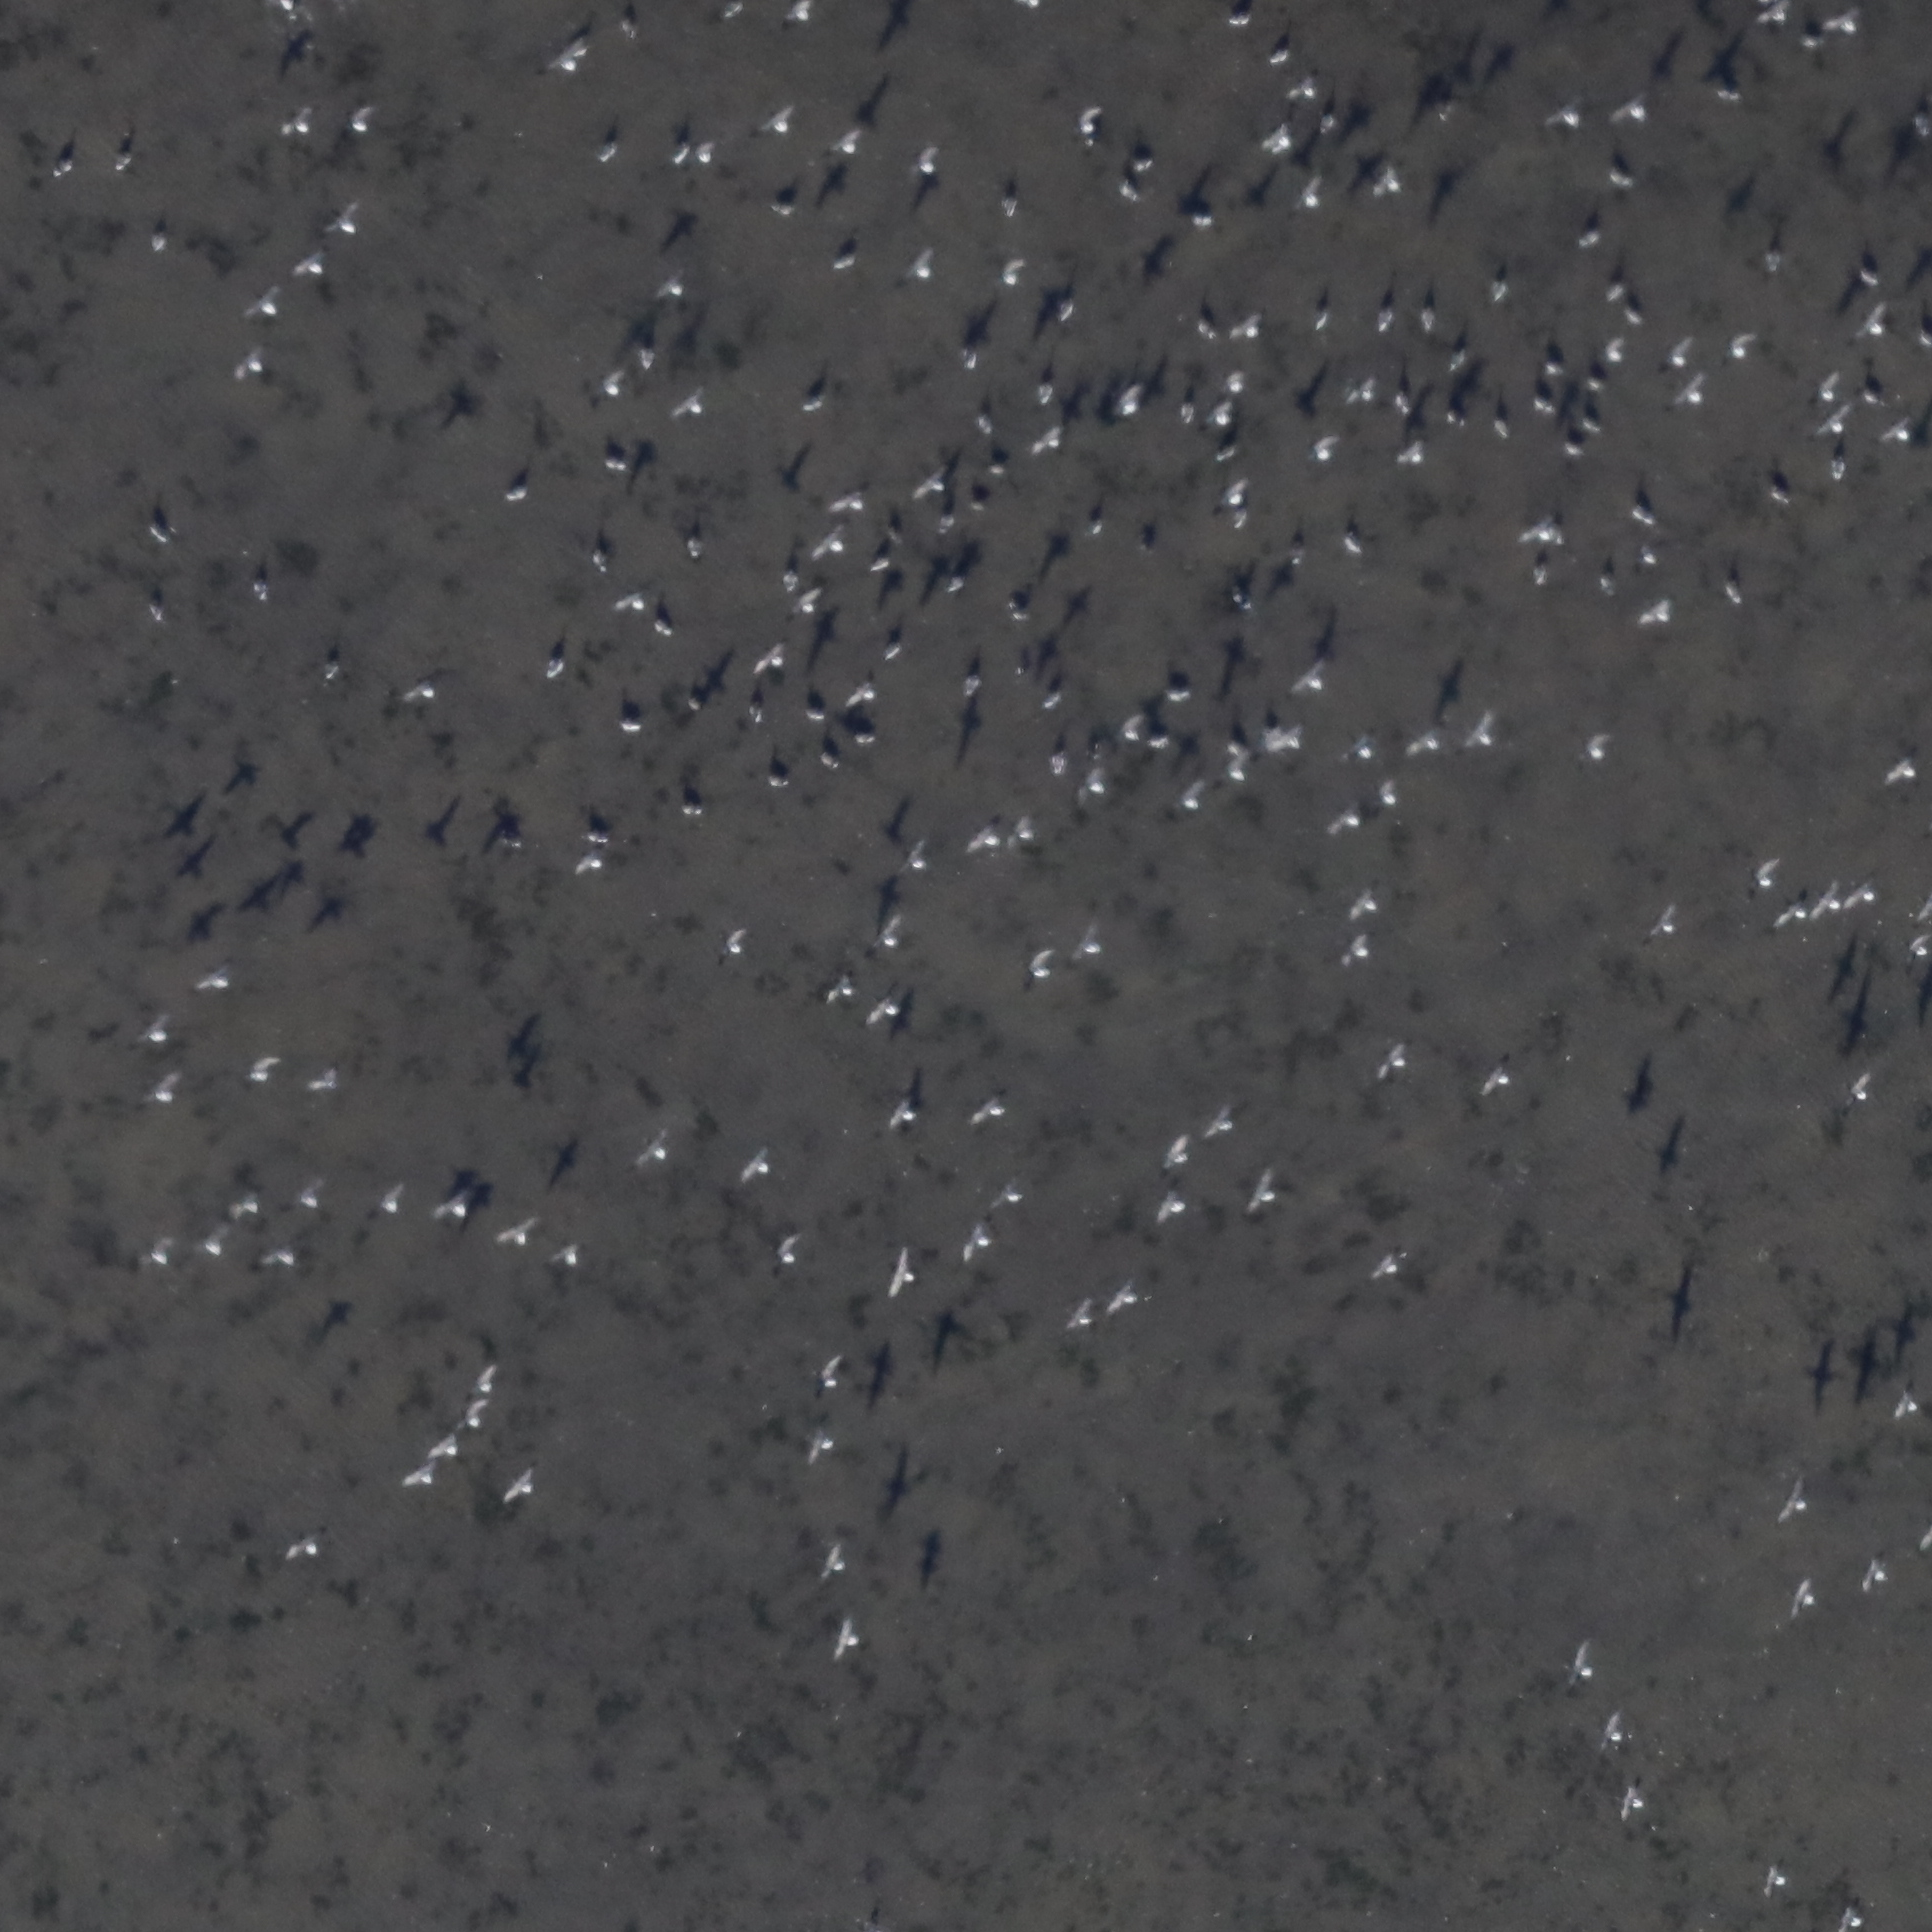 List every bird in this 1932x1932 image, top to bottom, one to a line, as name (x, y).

brant (299, 7)
brant (1776, 8)
brant (730, 9)
brant (806, 9)
brant (1847, 19)
brant (632, 28)
brant (1246, 28)
brant (1814, 40)
brant (571, 54)
brant (1280, 62)
brant (1729, 93)
brant (1306, 98)
brant (1637, 107)
brant (1568, 113)
brant (1086, 119)
brant (352, 122)
brant (1326, 122)
brant (779, 126)
brant (1922, 127)
brant (301, 128)
brant (1277, 138)
brant (614, 148)
brant (680, 149)
brant (847, 150)
brant (705, 151)
brant (118, 158)
brant (1141, 163)
brant (63, 166)
brant (937, 169)
brant (1623, 176)
brant (1389, 182)
brant (1129, 190)
brant (1311, 201)
brant (784, 207)
brant (1012, 210)
brant (348, 218)
brant (1198, 219)
brant (1589, 232)
brant (159, 242)
brant (841, 258)
brant (922, 259)
brant (1775, 267)
brant (314, 268)
brant (1869, 276)
brant (1012, 277)
brant (676, 286)
brant (1503, 288)
brant (1619, 294)
brant (260, 297)
brant (1064, 309)
brant (1429, 314)
brant (1636, 318)
brant (1322, 319)
brant (1385, 320)
brant (1869, 322)
brant (1205, 330)
brant (1249, 331)
brant (1740, 346)
brant (1921, 347)
brant (1609, 352)
brant (645, 357)
brant (1676, 357)
brant (973, 361)
brant (1457, 362)
brant (244, 366)
brant (1553, 368)
brant (615, 378)
brant (1230, 380)
brant (1830, 381)
brant (1049, 390)
brant (1594, 391)
brant (1876, 391)
brant (1366, 394)
brant (1693, 396)
brant (812, 400)
brant (1406, 405)
brant (689, 406)
brant (1130, 406)
brant (1547, 408)
brant (1181, 410)
brant (1837, 414)
brant (1453, 415)
brant (1222, 416)
brant (985, 421)
brant (1898, 421)
brant (1595, 427)
brant (1501, 429)
brant (1046, 437)
brant (1577, 449)
brant (1415, 452)
brant (1330, 453)
brant (1227, 456)
brant (624, 466)
brant (997, 467)
brant (1840, 471)
brant (937, 483)
brant (517, 488)
brant (1237, 493)
brant (1780, 494)
brant (851, 501)
brant (981, 501)
brant (1644, 513)
brant (1243, 520)
brant (949, 522)
brant (1097, 527)
brant (1535, 527)
brant (1558, 528)
brant (159, 533)
brant (896, 534)
brant (831, 541)
brant (1354, 543)
brant (694, 547)
brant (1650, 553)
brant (1298, 555)
brant (600, 558)
brant (886, 566)
brant (790, 570)
brant (1540, 578)
brant (1607, 578)
brant (960, 583)
brant (255, 589)
brant (626, 594)
brant (1248, 594)
brant (1736, 596)
brant (808, 600)
brant (155, 601)
brant (1658, 608)
brant (1019, 612)
brant (662, 626)
brant (895, 647)
brant (776, 656)
brant (555, 668)
brant (339, 674)
brant (972, 684)
brant (860, 687)
brant (1314, 687)
brant (423, 691)
brant (1177, 693)
brant (1052, 698)
brant (695, 703)
brant (760, 707)
brant (816, 714)
brant (629, 725)
brant (1477, 729)
brant (1133, 735)
brant (1274, 736)
brant (1590, 738)
brant (1161, 740)
brant (1289, 741)
brant (1372, 746)
brant (1422, 747)
brant (1093, 748)
brant (1242, 749)
brant (829, 758)
brant (1242, 771)
brant (1907, 771)
brant (1061, 774)
brant (1100, 785)
brant (786, 786)
brant (1395, 796)
brant (693, 808)
brant (1196, 808)
brant (1342, 817)
brant (604, 834)
brant (1016, 835)
brant (515, 837)
brant (981, 846)
brant (594, 865)
brant (918, 866)
brant (1766, 876)
brant (1869, 891)
brant (1374, 901)
brant (1829, 902)
brant (1798, 909)
brant (1670, 922)
brant (887, 939)
brant (1923, 941)
brant (732, 944)
brant (1089, 950)
brant (1361, 953)
brant (1046, 974)
brant (222, 977)
brant (844, 987)
brant (885, 1016)
brant (162, 1023)
brant (1396, 1059)
brant (269, 1073)
brant (331, 1079)
brant (1503, 1079)
brant (1873, 1085)
brant (162, 1088)
brant (914, 1112)
brant (989, 1112)
brant (1230, 1135)
brant (1173, 1151)
brant (650, 1152)
brant (753, 1166)
brant (1016, 1187)
brant (315, 1191)
brant (1255, 1192)
brant (390, 1197)
brant (244, 1203)
brant (459, 1205)
brant (1175, 1205)
brant (525, 1238)
brant (159, 1244)
brant (972, 1244)
brant (214, 1248)
brant (294, 1254)
brant (783, 1255)
brant (573, 1262)
brant (898, 1269)
brant (1389, 1271)
brant (1125, 1297)
brant (1085, 1317)
brant (480, 1371)
brant (832, 1376)
brant (1905, 1403)
brant (465, 1408)
brant (447, 1432)
brant (830, 1442)
brant (426, 1468)
brant (526, 1475)
brant (1804, 1510)
brant (306, 1540)
brant (835, 1564)
brant (1869, 1573)
brant (1795, 1598)
brant (852, 1639)
brant (1589, 1665)
brant (1615, 1735)
brant (1635, 1801)
brant (1774, 1886)
brant (1853, 1914)